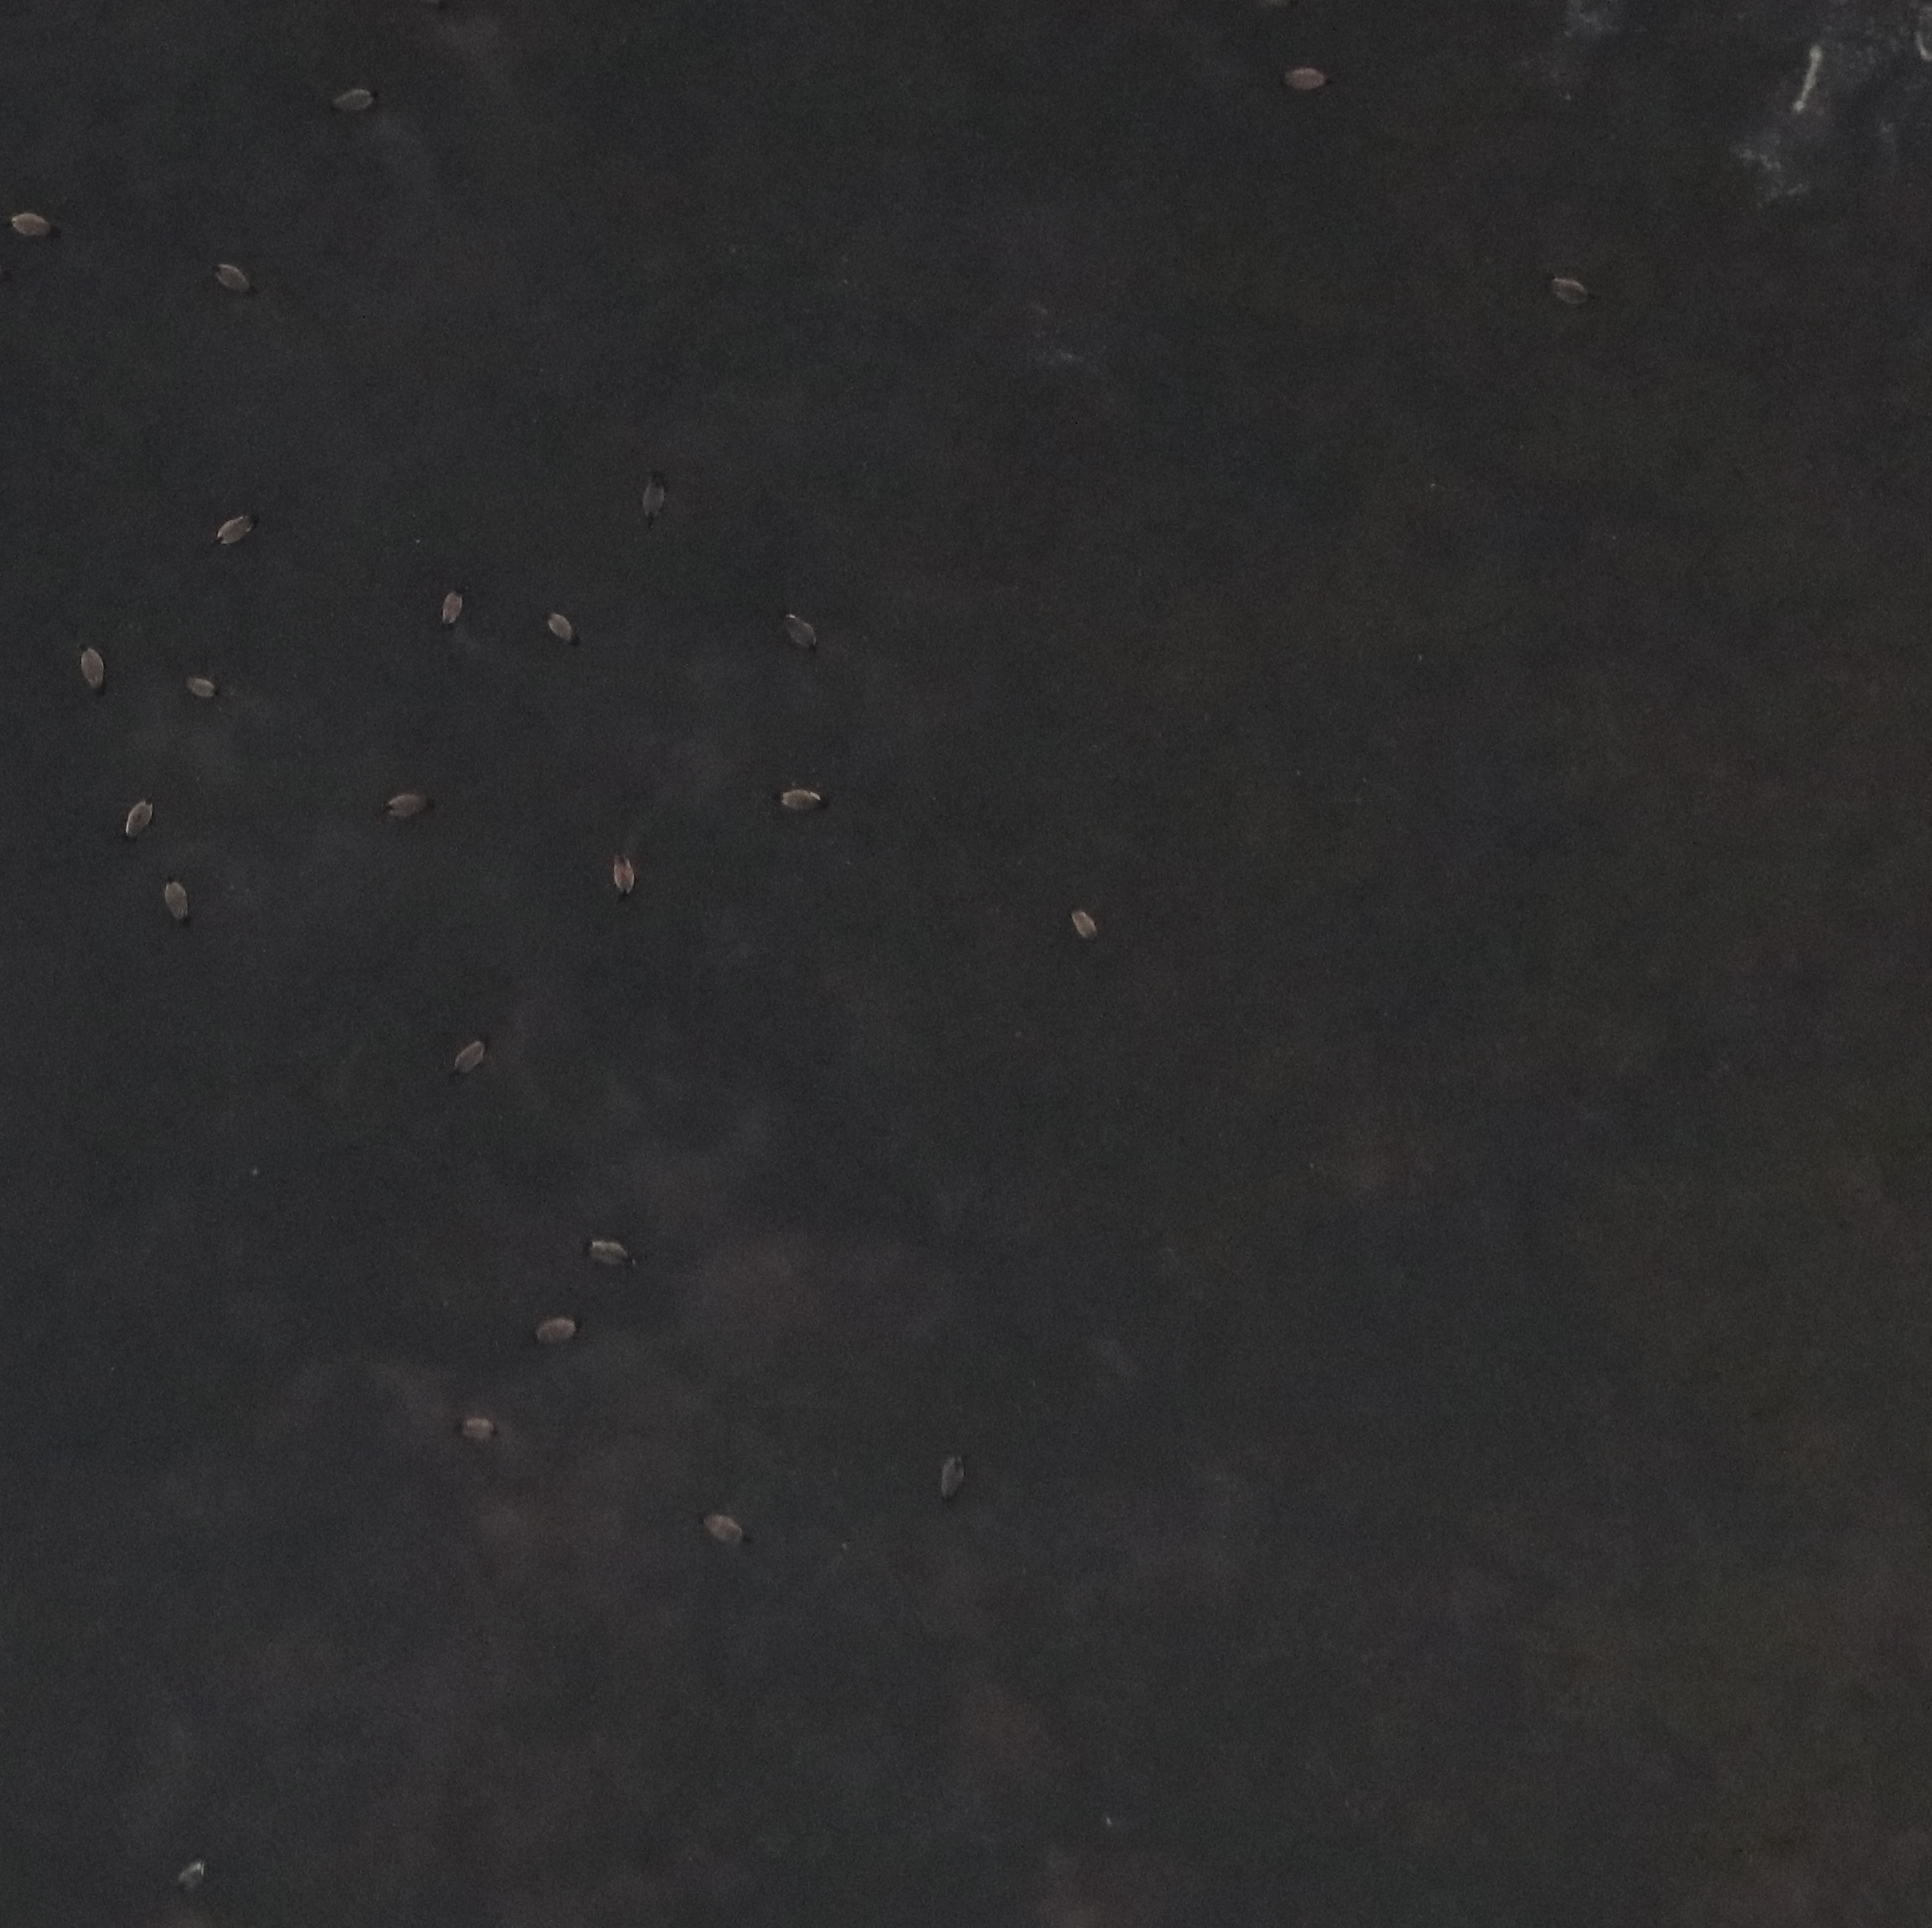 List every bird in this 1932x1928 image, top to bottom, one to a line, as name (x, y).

Canada goose (1307, 78)
Canada goose (353, 100)
Canada goose (31, 225)
Canada goose (231, 276)
Canada goose (1570, 289)
Canada goose (654, 501)
Canada goose (235, 530)
Canada goose (451, 607)
Canada goose (561, 627)
Canada goose (800, 631)
Canada goose (93, 669)
Canada goose (202, 686)
Canada goose (799, 799)
Canada goose (407, 807)
Canada goose (137, 819)
Canada goose (624, 874)
Canada goose (177, 900)
Canada goose (1081, 925)
Canada goose (468, 1059)
Canada goose (607, 1252)
Canada goose (557, 1331)
Canada goose (479, 1430)
Canada goose (951, 1476)
Canada goose (725, 1531)
brant (193, 1877)